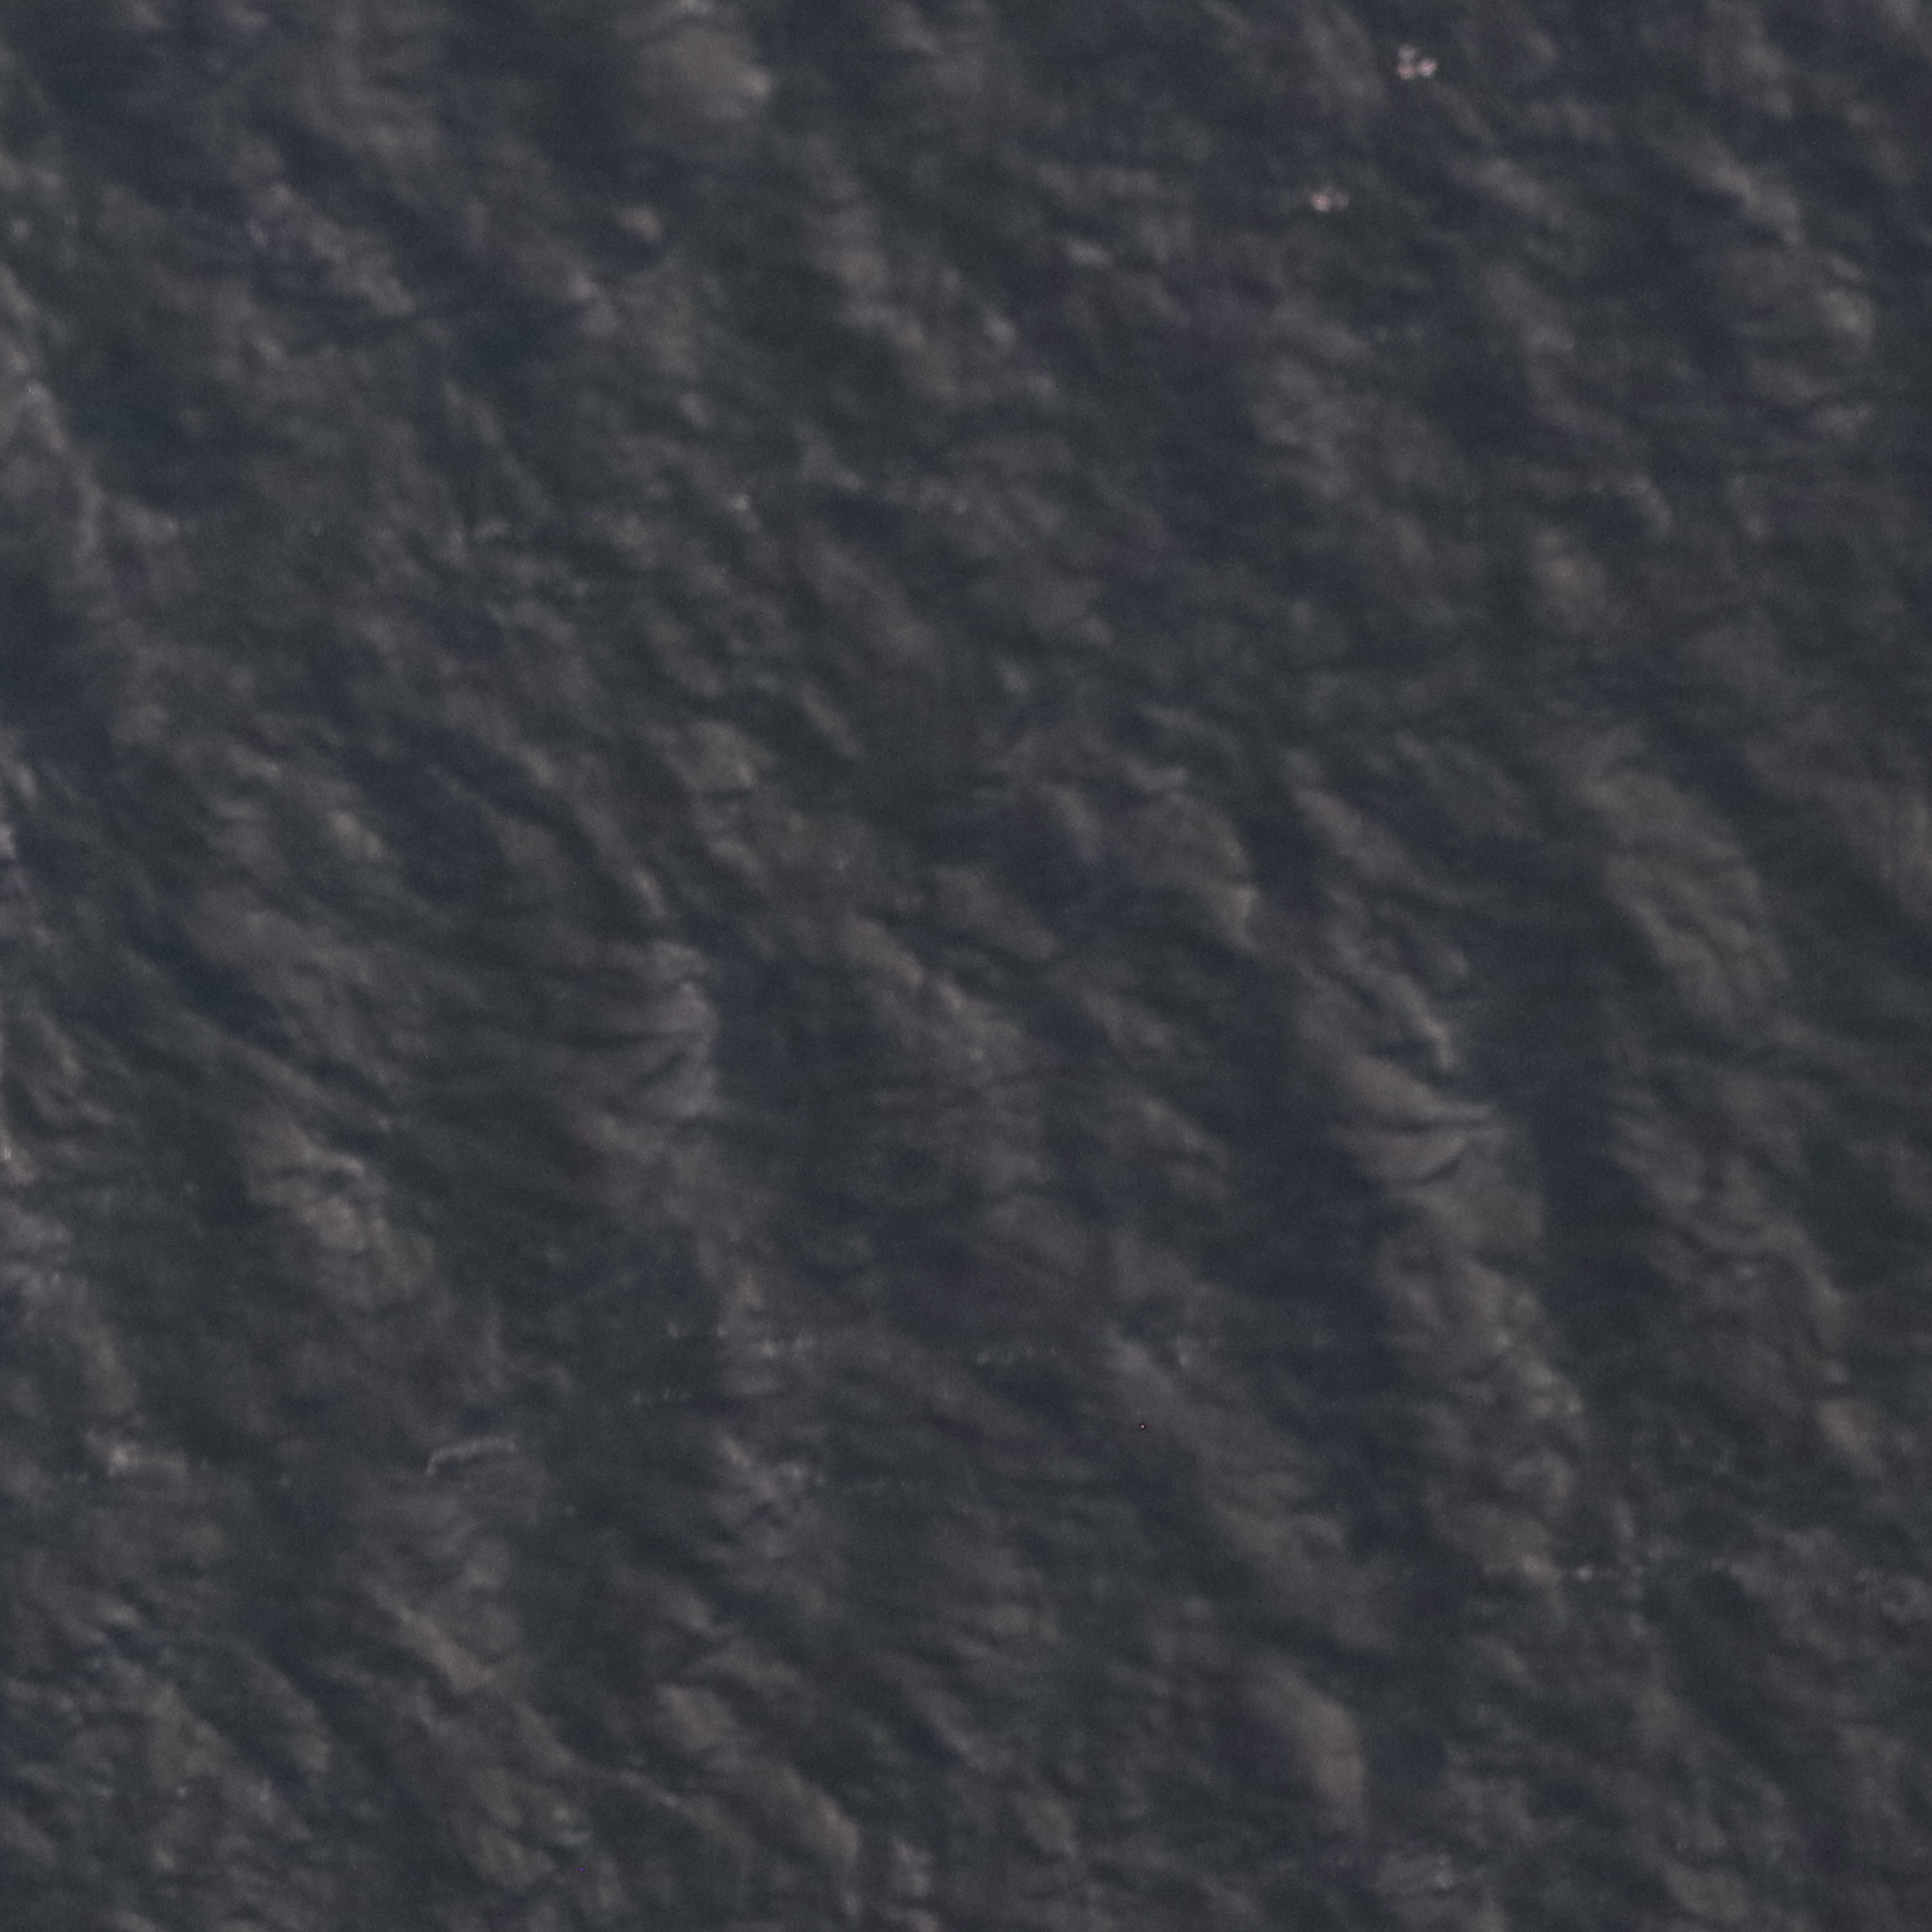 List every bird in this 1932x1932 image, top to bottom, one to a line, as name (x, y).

brant (1406, 60)
brant (1326, 192)